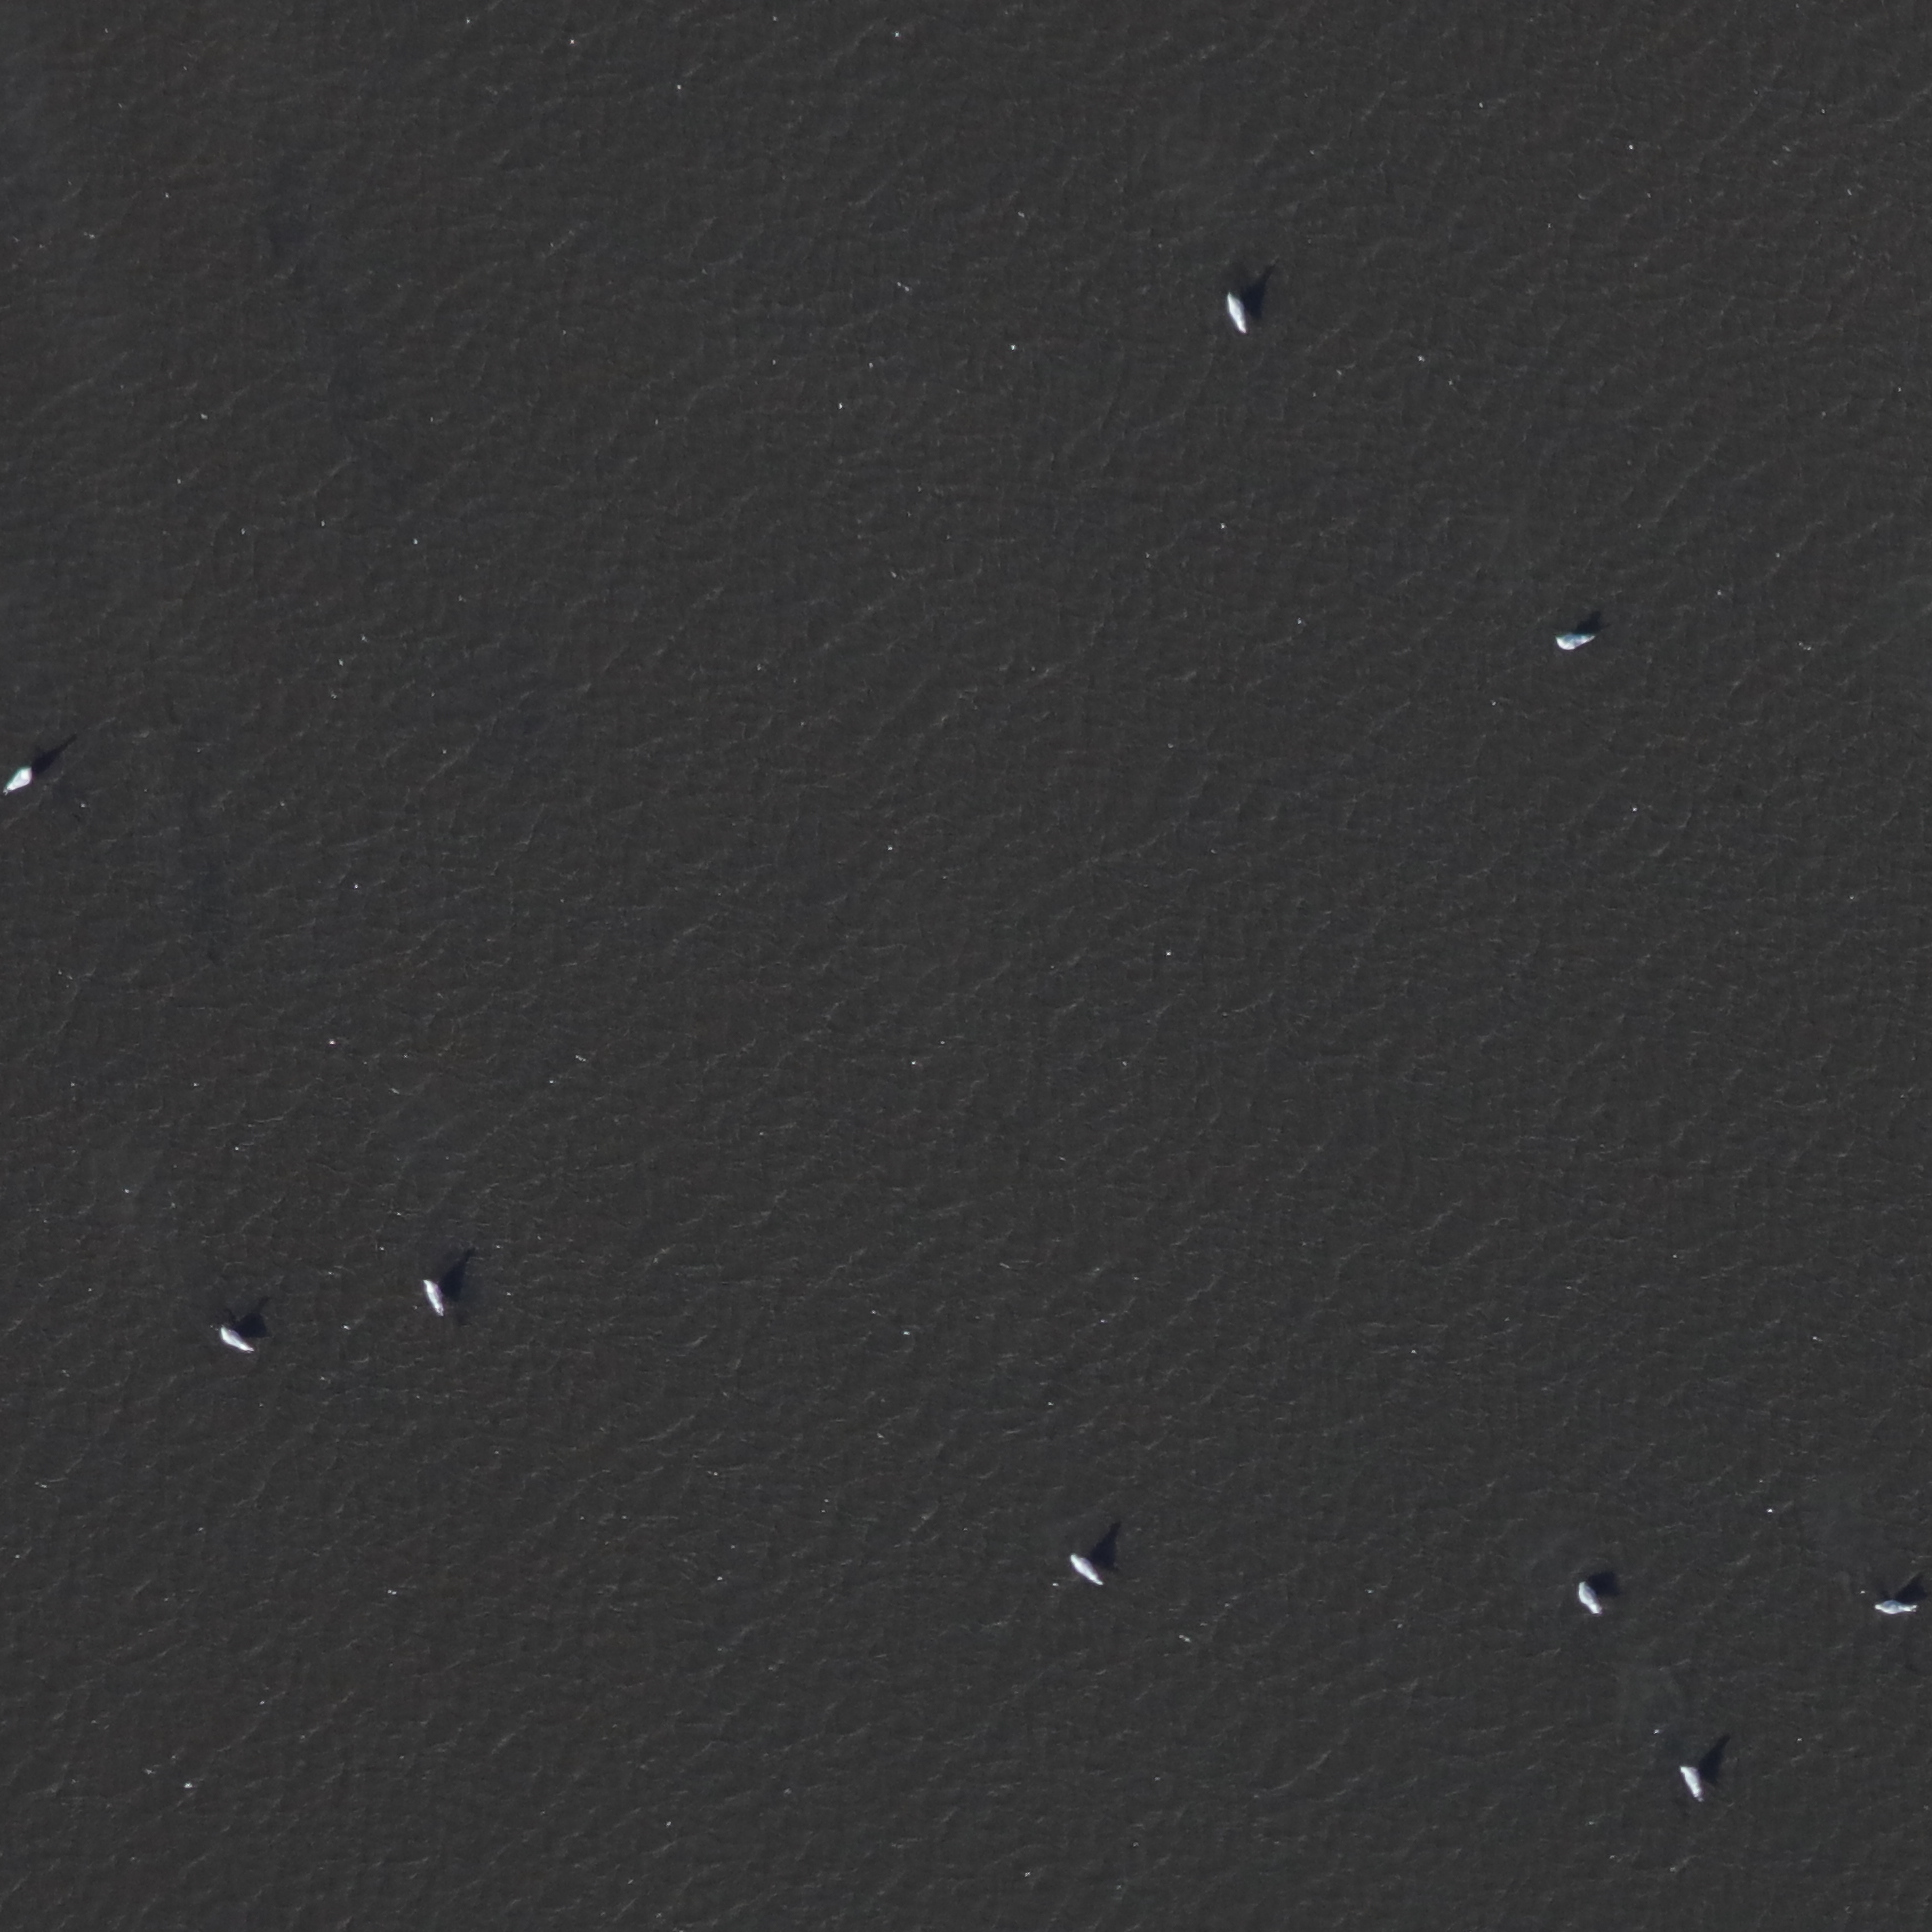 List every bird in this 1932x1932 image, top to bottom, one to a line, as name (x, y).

gull (1238, 312)
gull (1574, 639)
gull (22, 779)
gull (436, 1294)
gull (233, 1335)
gull (1083, 1566)
gull (1589, 1594)
gull (1892, 1608)
gull (1694, 1780)